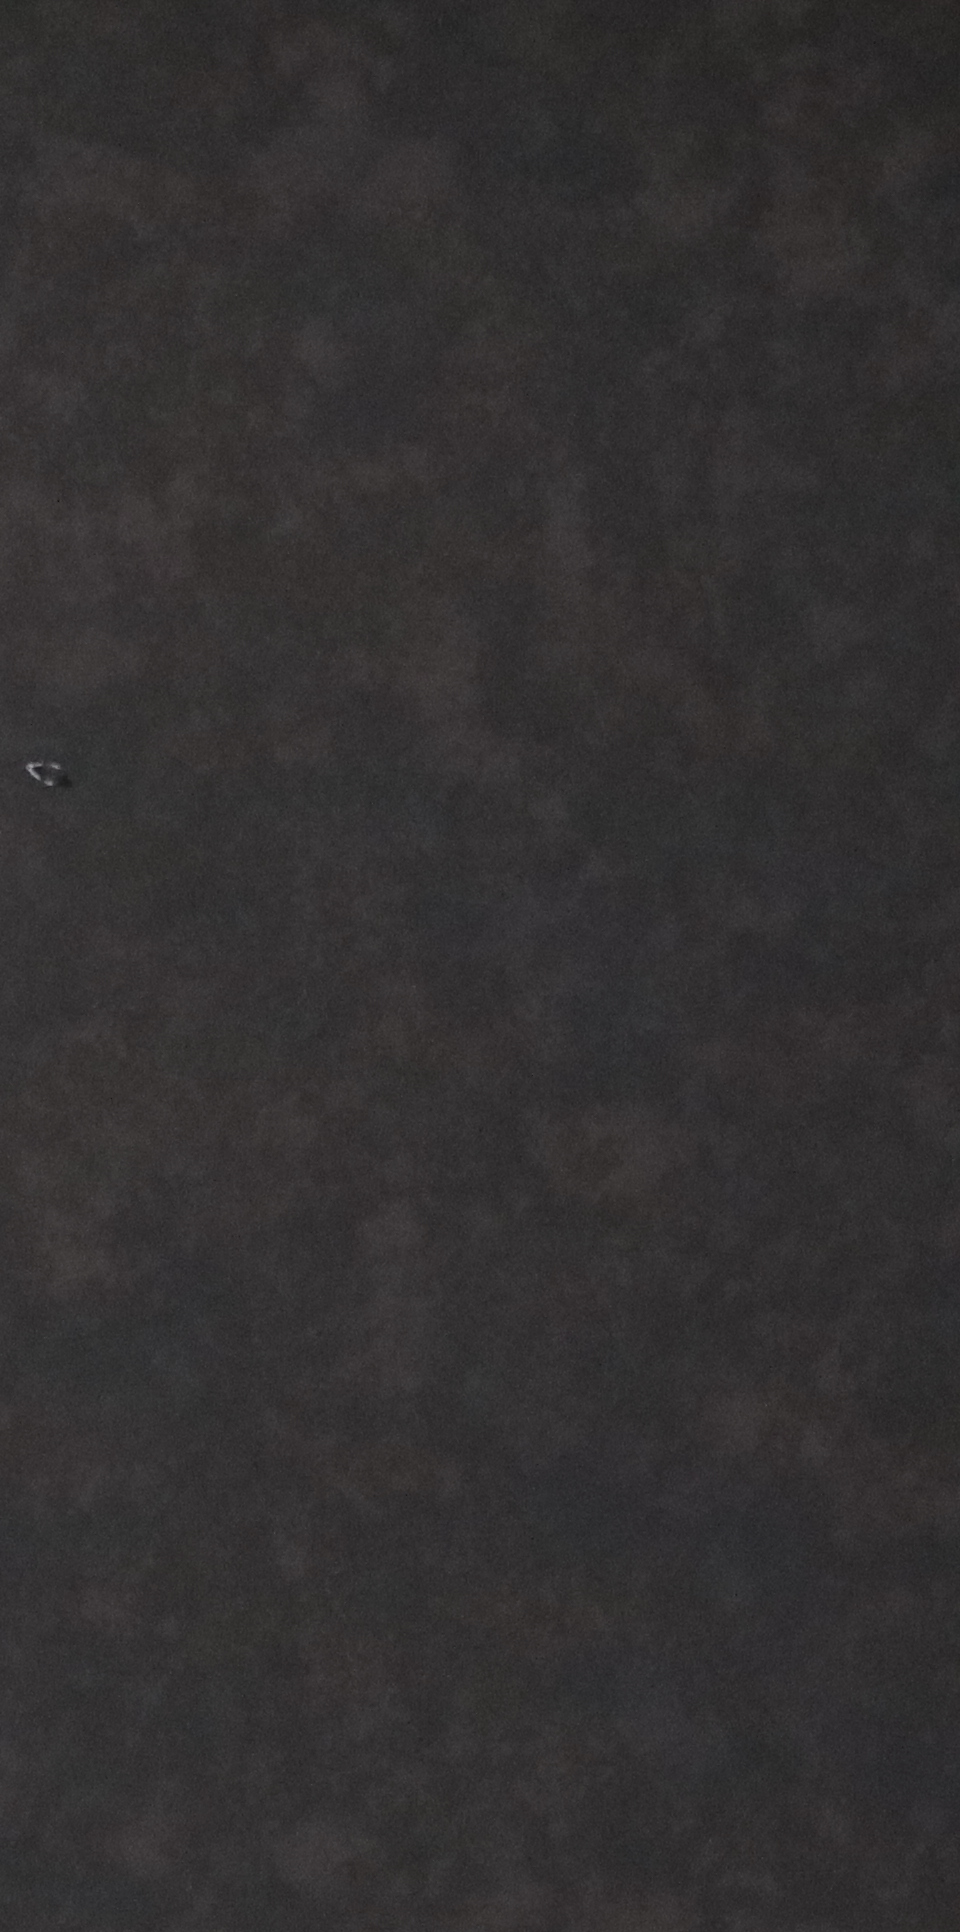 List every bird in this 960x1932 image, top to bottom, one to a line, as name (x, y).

brant (48, 774)